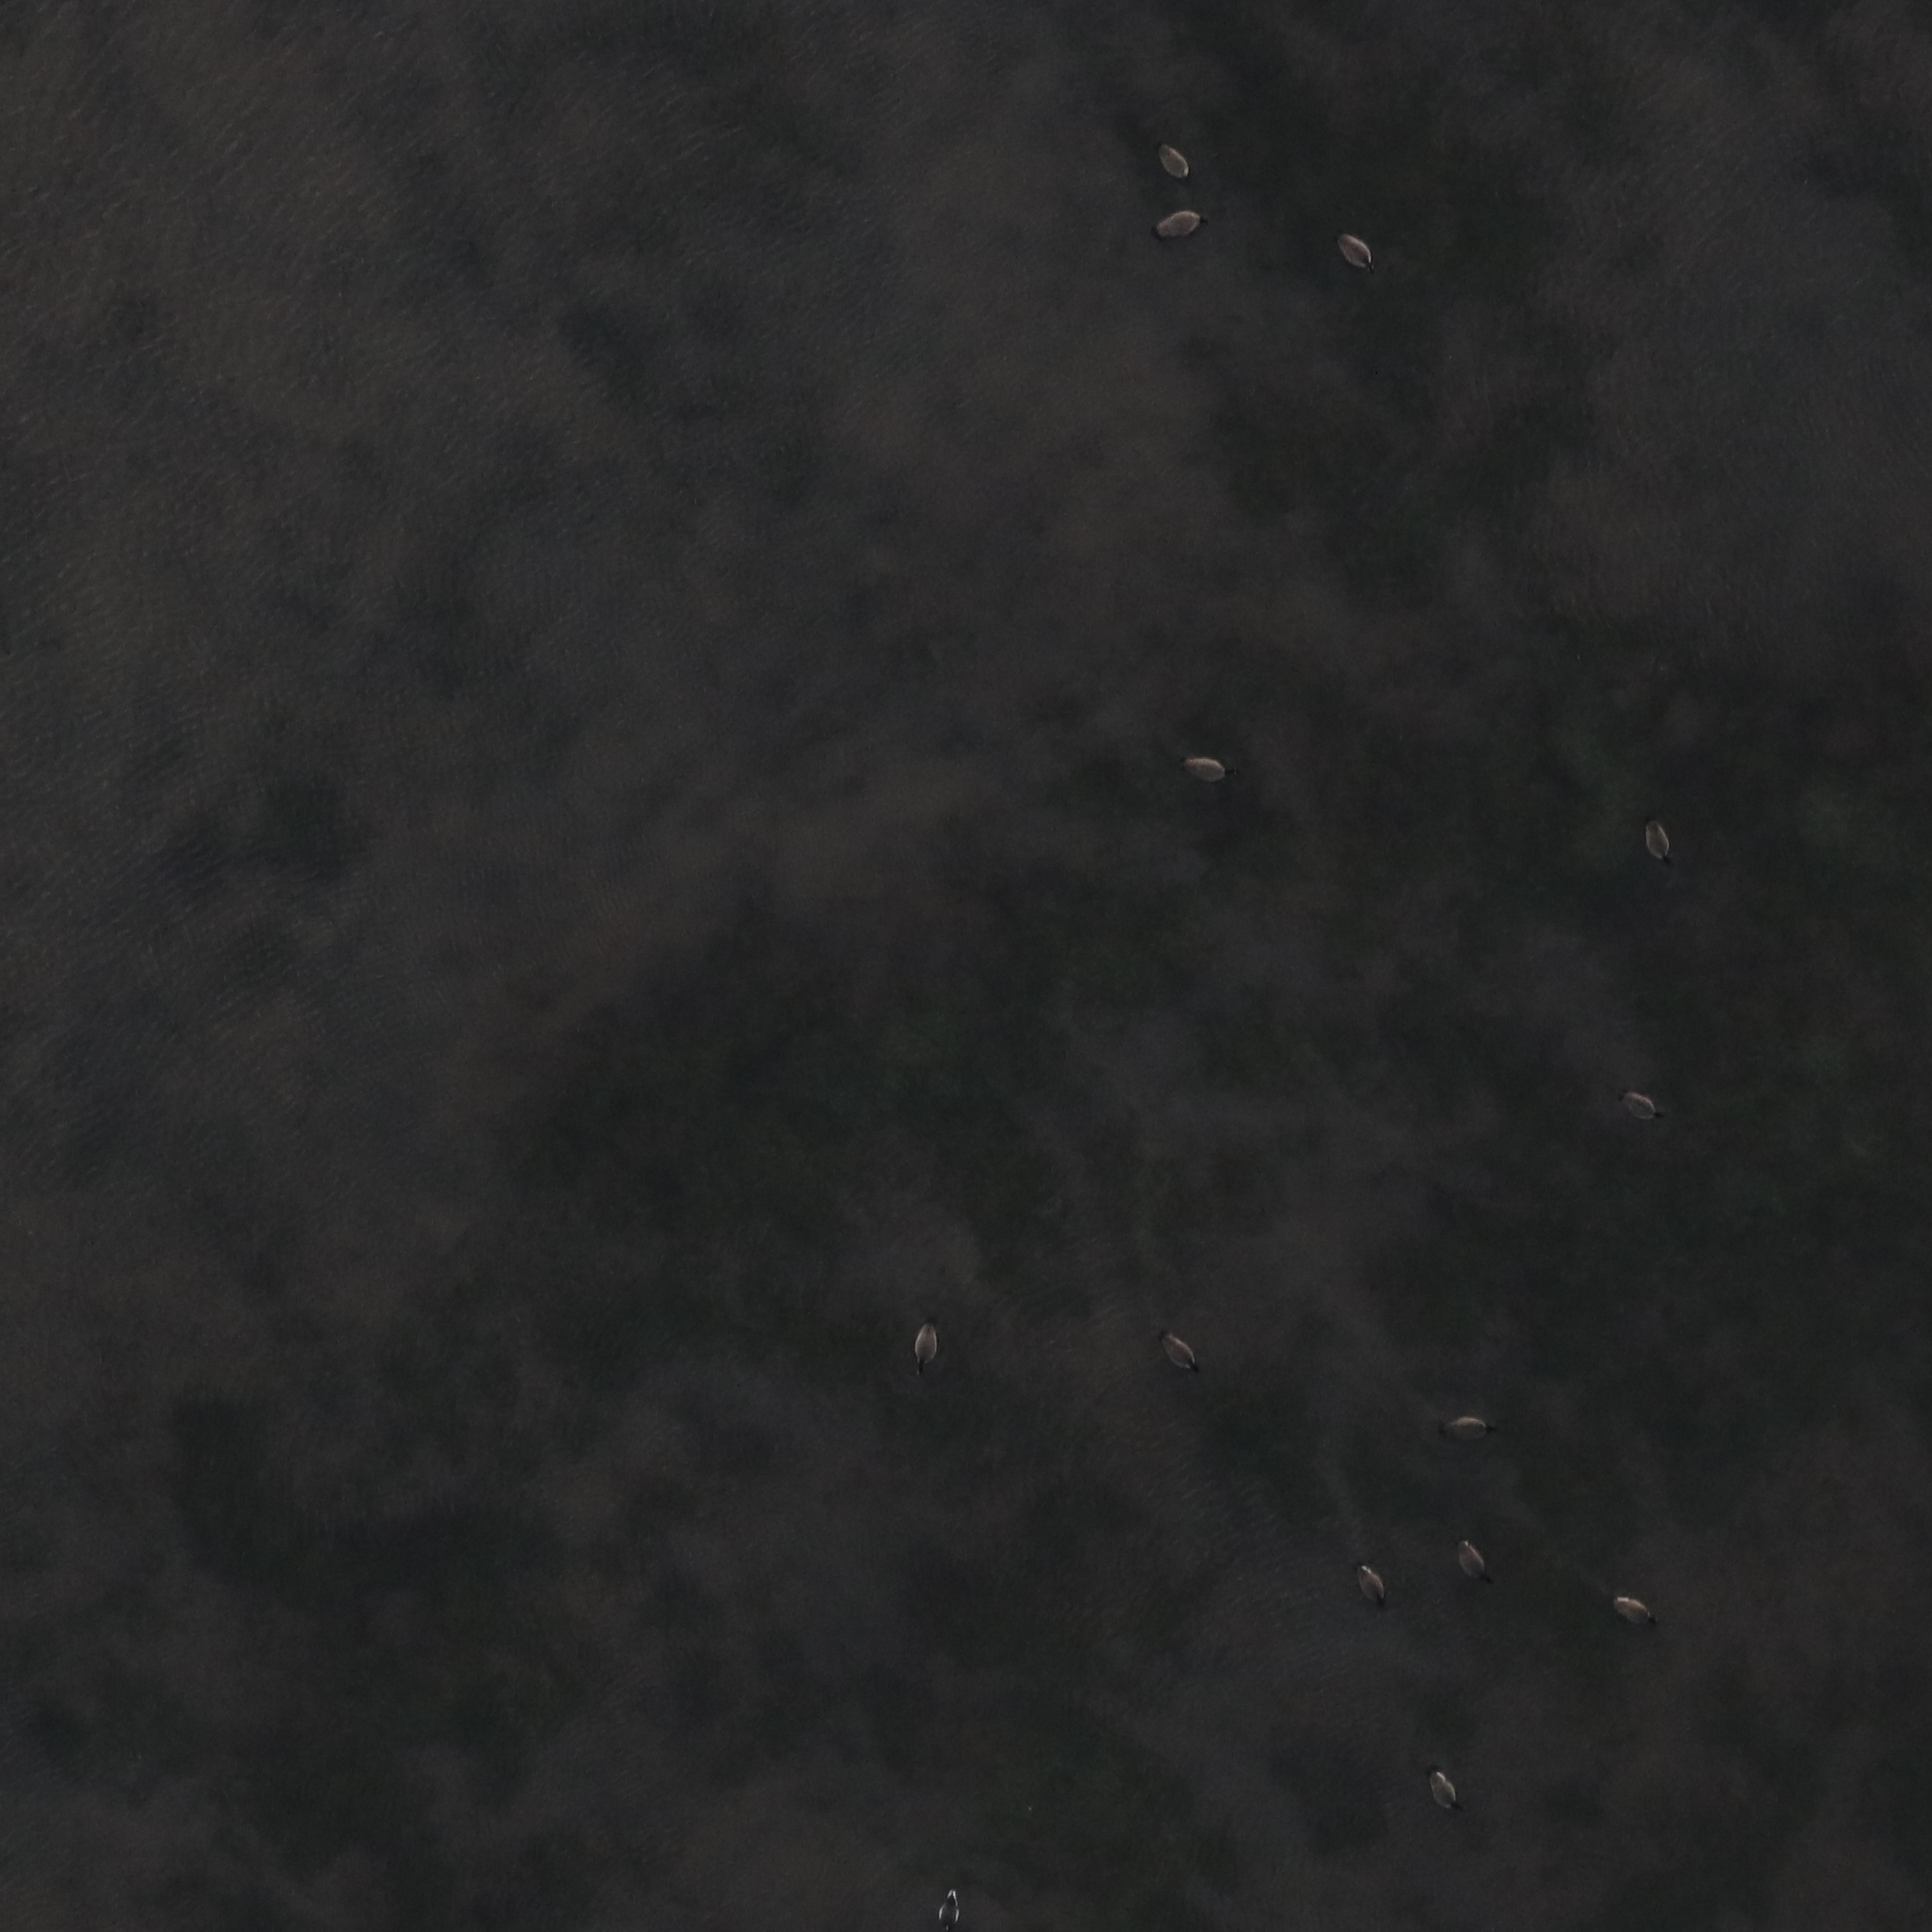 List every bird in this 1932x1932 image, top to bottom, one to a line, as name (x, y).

Canada goose (1170, 161)
Canada goose (1178, 227)
Canada goose (1354, 249)
Canada goose (1206, 770)
Canada goose (1657, 843)
Canada goose (1639, 1104)
Canada goose (926, 1344)
Canada goose (1178, 1352)
Canada goose (1471, 1429)
Canada goose (1473, 1560)
Canada goose (1371, 1585)
Canada goose (1633, 1614)
Canada goose (1442, 1790)
brant (951, 1913)